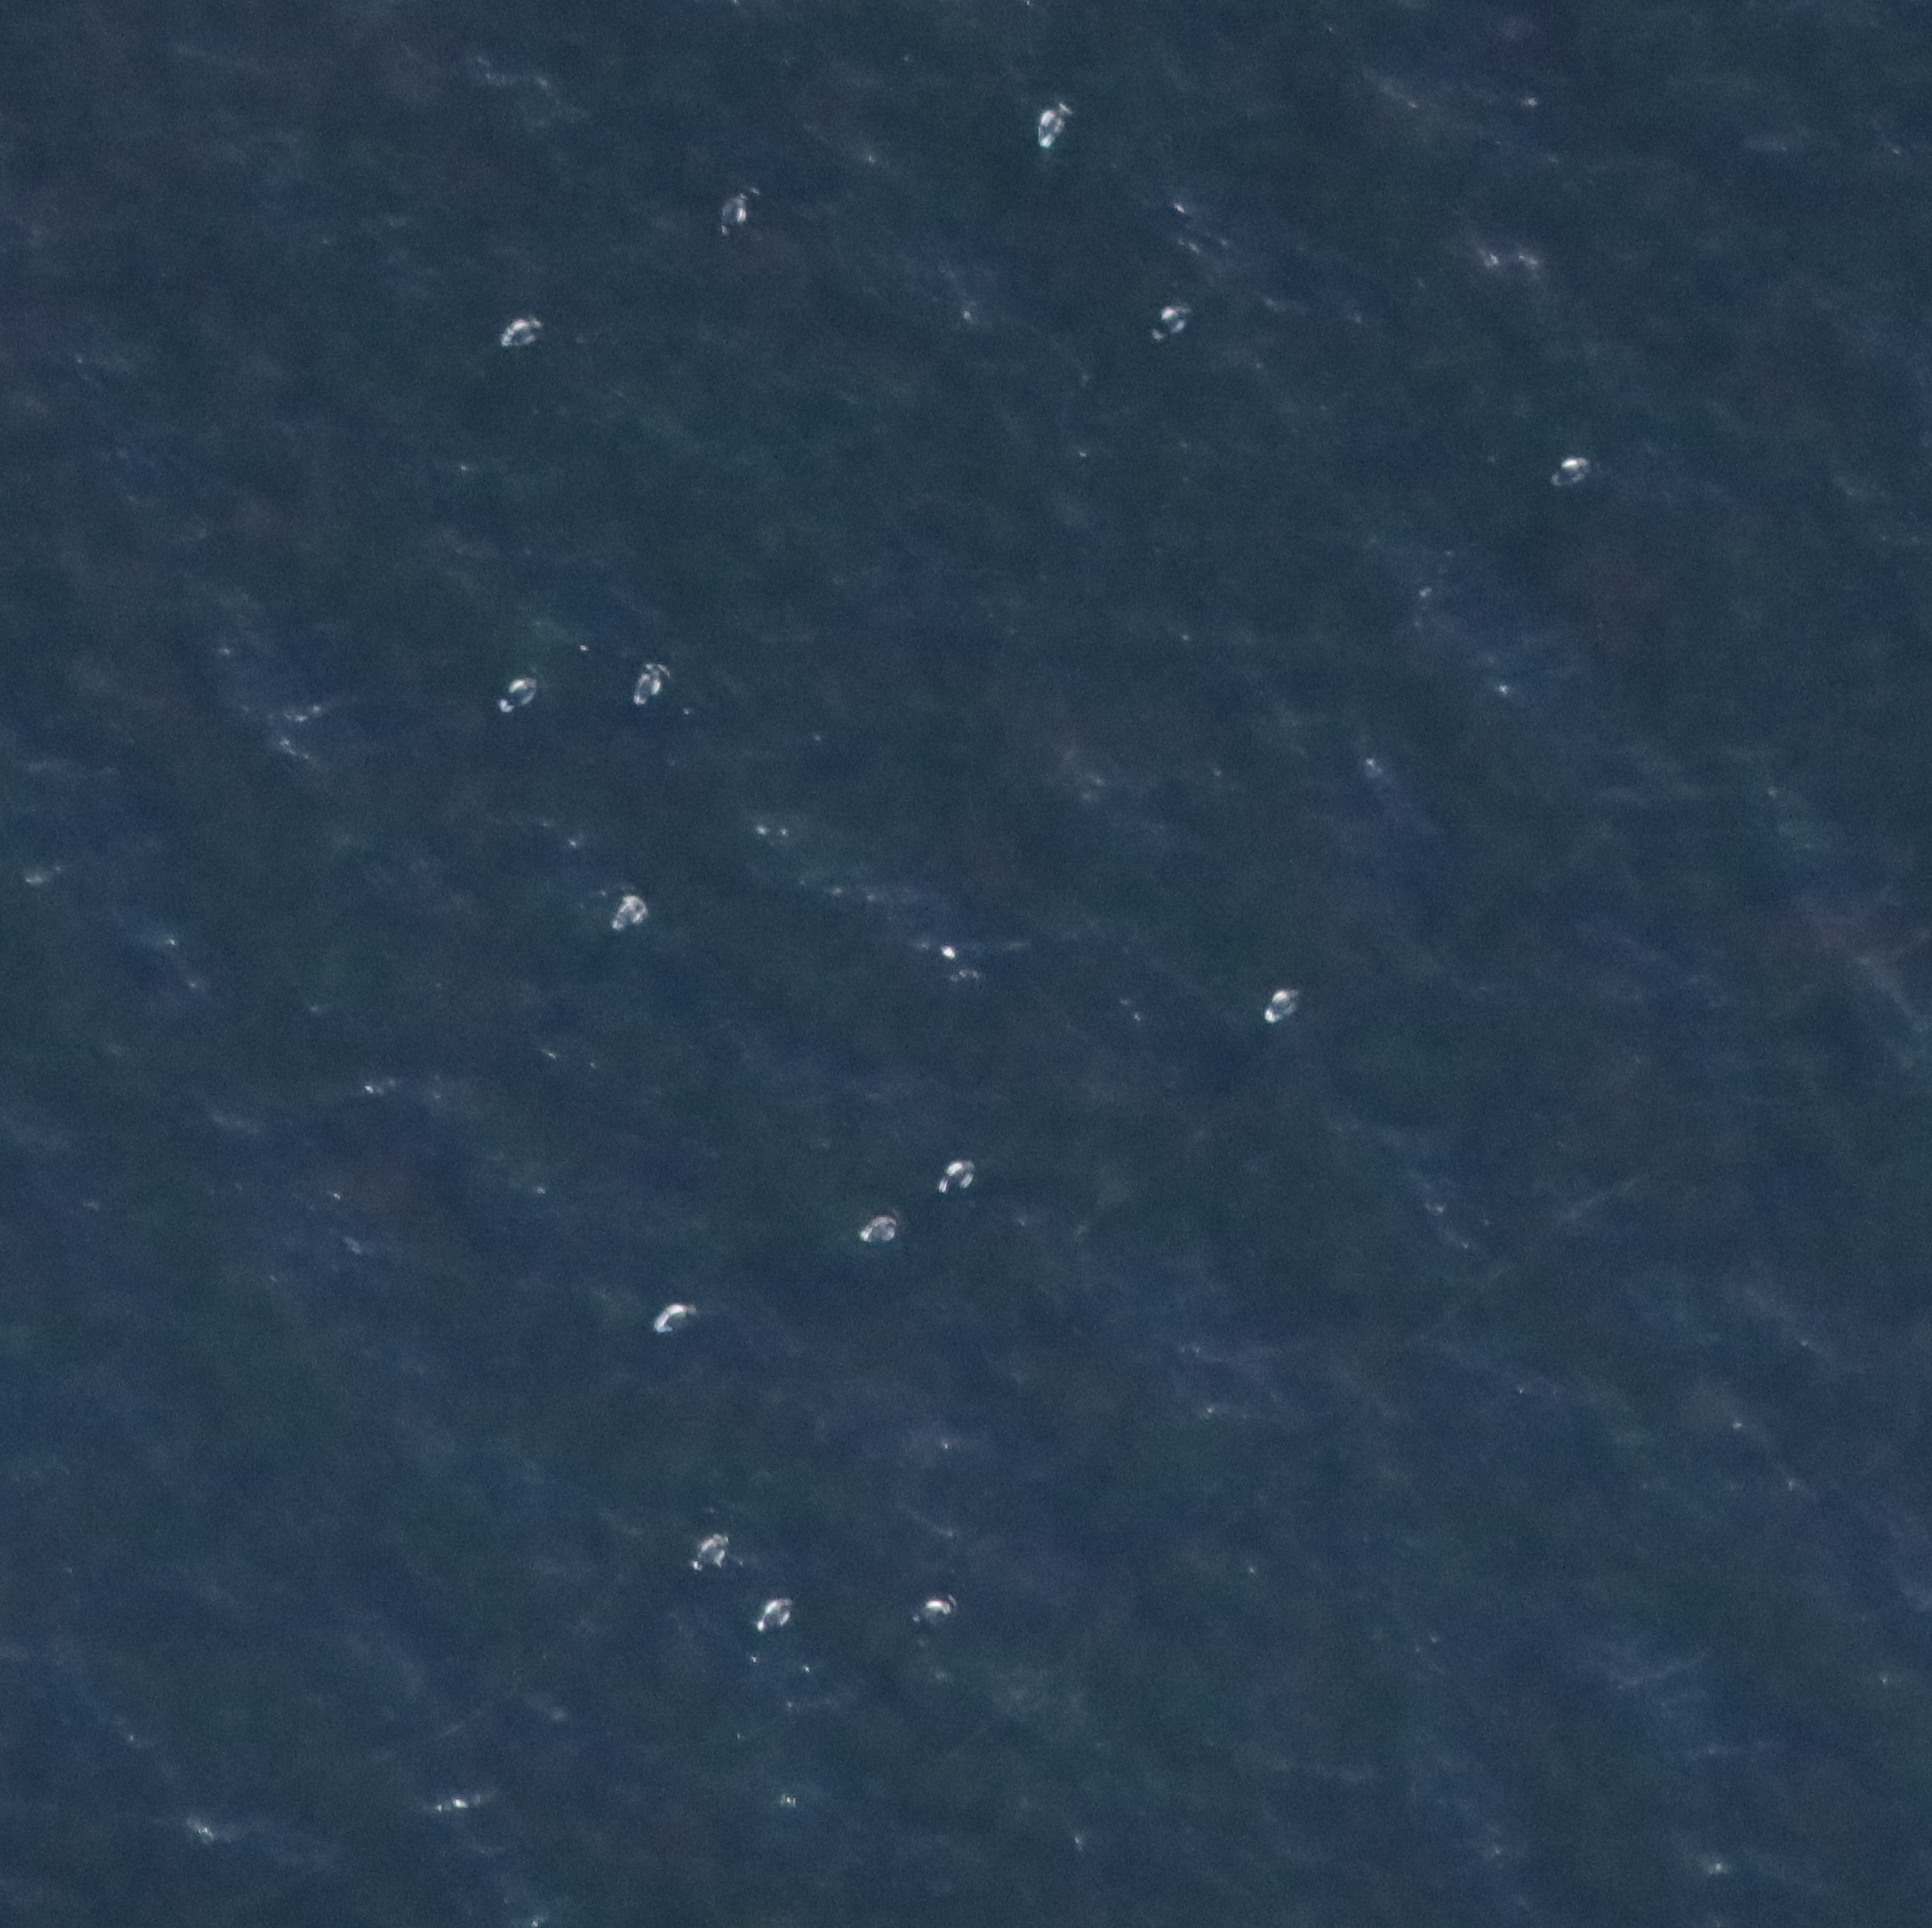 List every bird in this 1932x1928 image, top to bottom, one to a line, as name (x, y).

brant (1051, 127)
brant (733, 214)
brant (1171, 324)
brant (519, 334)
brant (1570, 473)
brant (652, 689)
brant (522, 692)
brant (632, 911)
brant (1281, 1006)
brant (958, 1177)
brant (881, 1230)
brant (678, 1320)
brant (711, 1548)
brant (941, 1611)
brant (768, 1613)